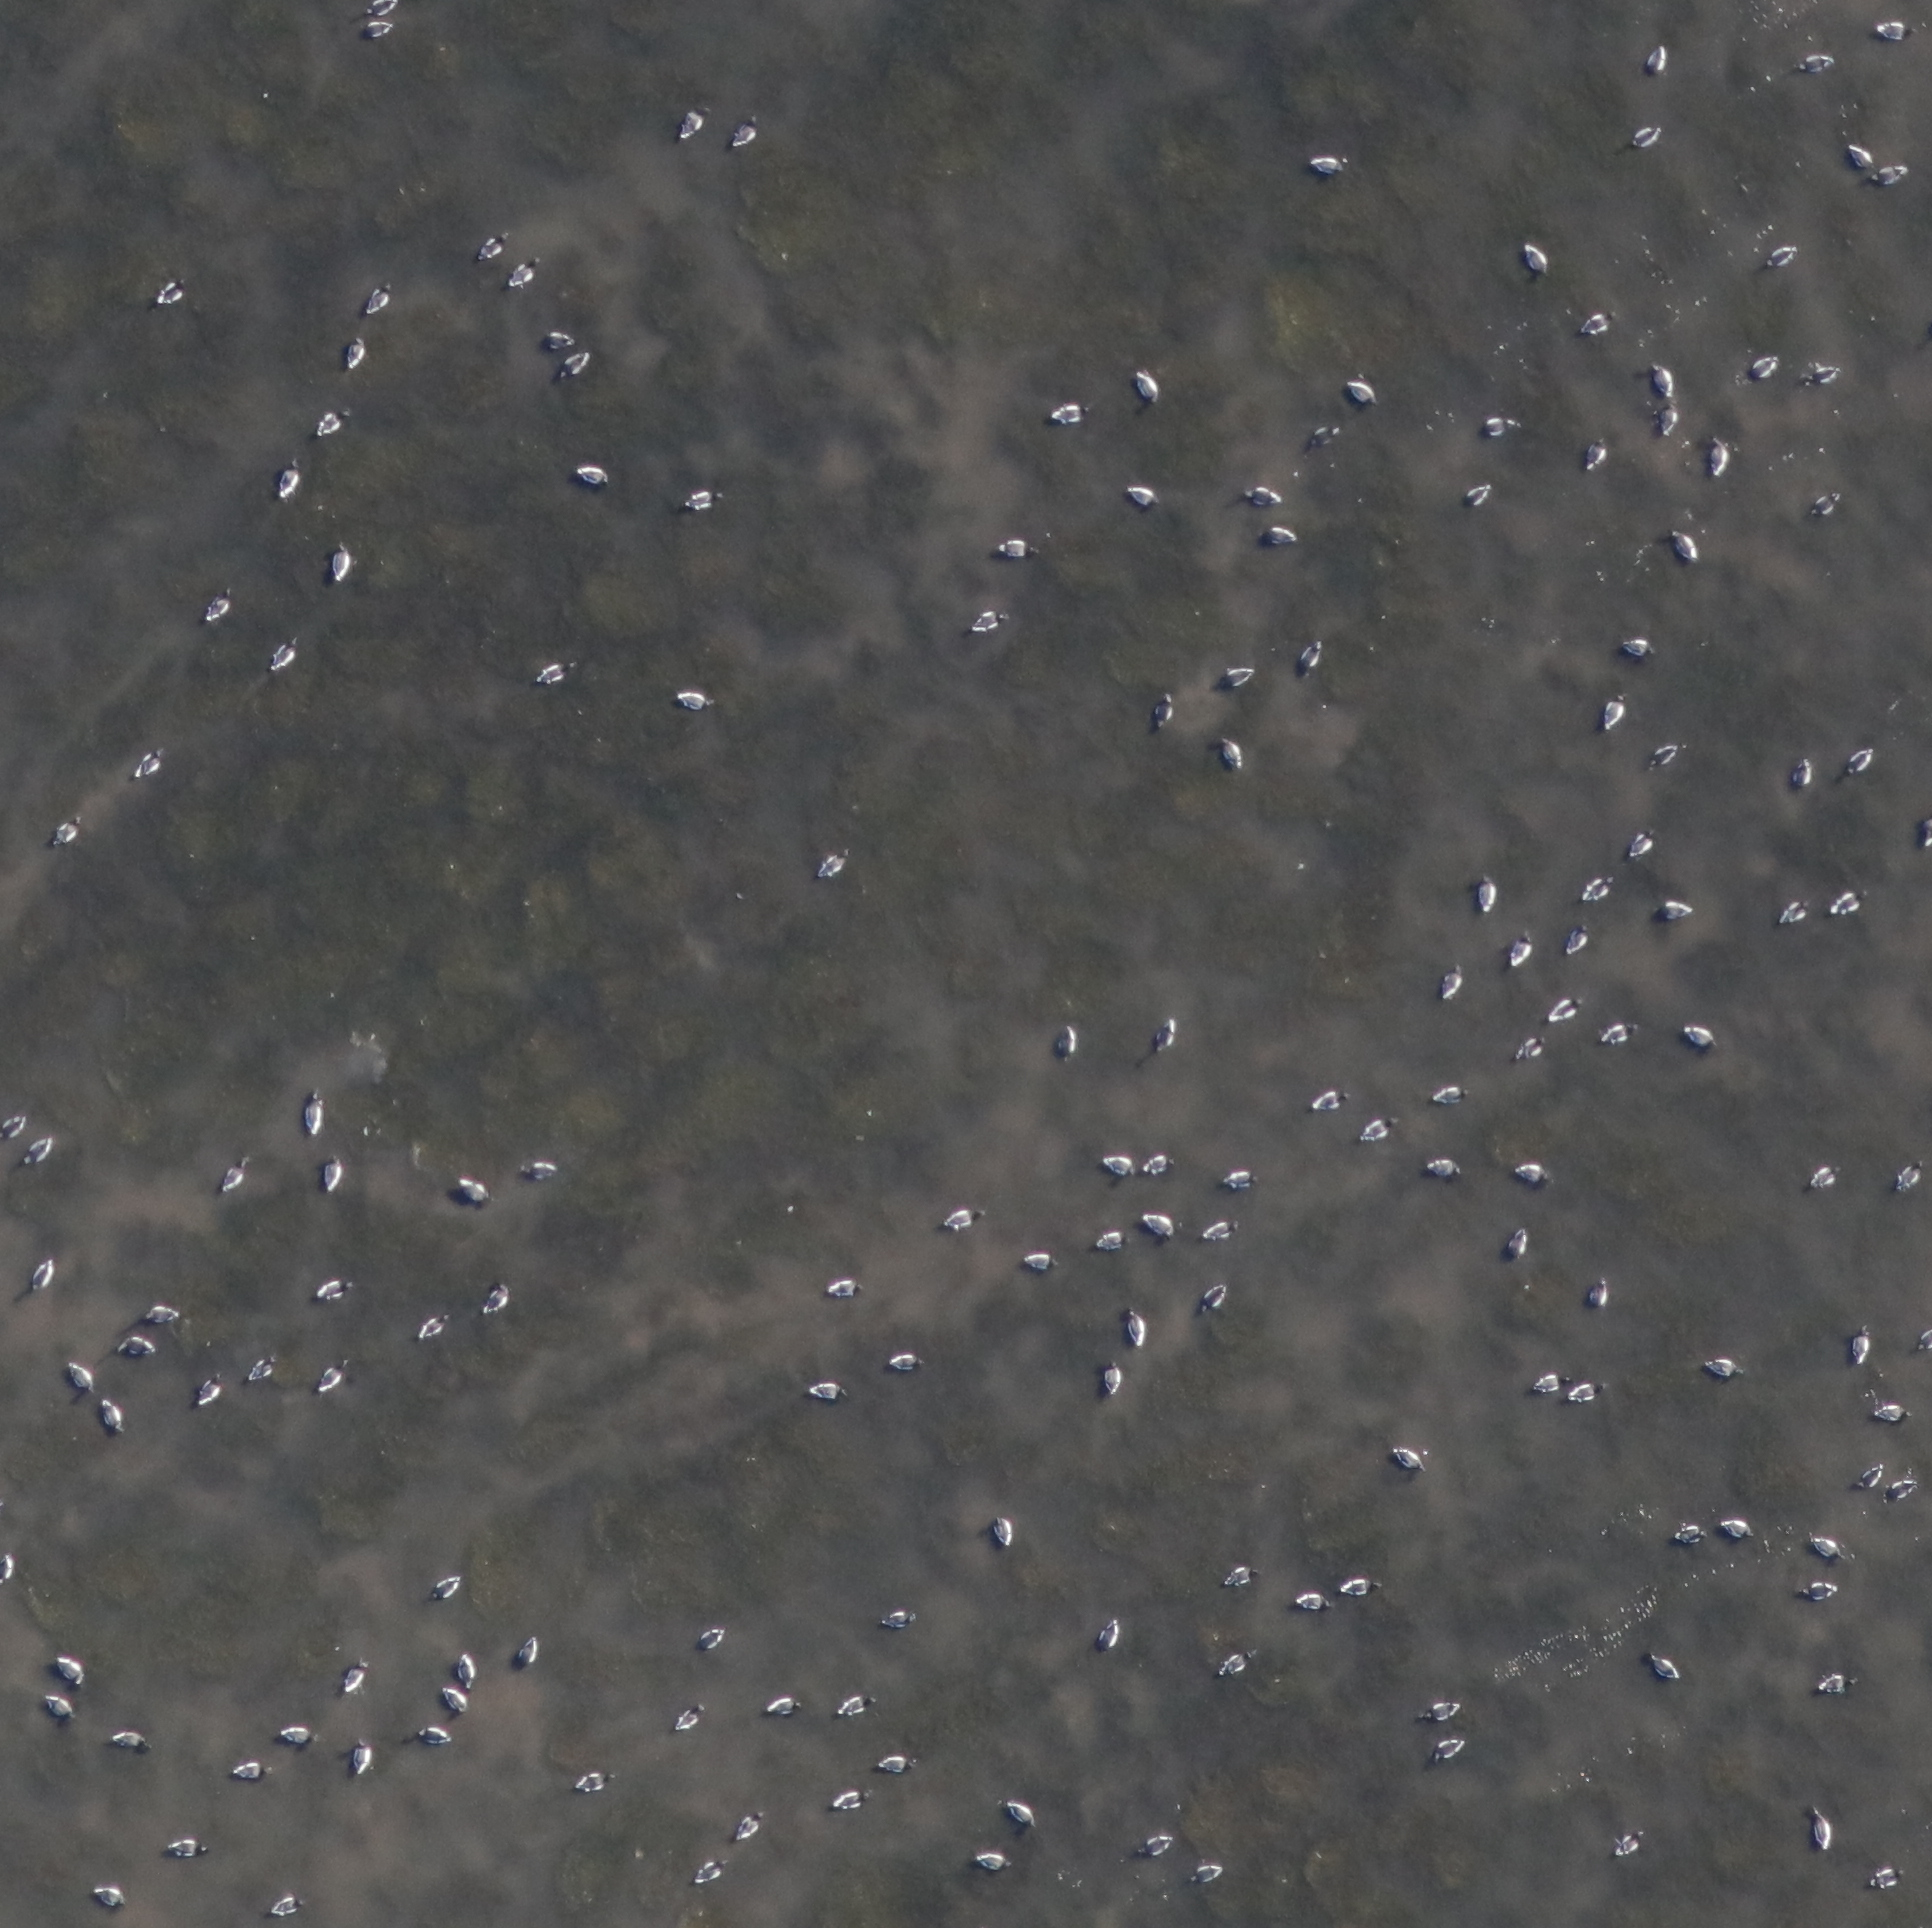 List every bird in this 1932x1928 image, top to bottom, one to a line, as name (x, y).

brant (379, 2)
brant (383, 28)
brant (1895, 31)
brant (1658, 59)
brant (1817, 64)
brant (691, 122)
brant (743, 134)
brant (1646, 135)
brant (1861, 157)
brant (1326, 164)
brant (1887, 173)
brant (491, 245)
brant (1784, 256)
brant (1538, 261)
brant (522, 273)
brant (171, 292)
brant (376, 300)
brant (1597, 324)
brant (555, 336)
brant (356, 354)
brant (572, 366)
brant (1765, 367)
brant (1822, 373)
brant (1661, 378)
brant (1146, 388)
brant (1364, 393)
brant (1069, 414)
brant (1673, 416)
brant (329, 426)
brant (1498, 426)
brant (1323, 436)
brant (1595, 453)
brant (1719, 458)
brant (593, 475)
brant (283, 483)
brant (1142, 496)
brant (1478, 496)
brant (1263, 498)
brant (700, 500)
brant (1823, 504)
brant (1280, 536)
brant (1682, 547)
brant (1017, 549)
brant (340, 562)
brant (218, 610)
brant (988, 622)
brant (1646, 646)
brant (281, 654)
brant (1312, 660)
brant (553, 673)
brant (1237, 678)
brant (694, 702)
brant (1163, 712)
brant (1615, 713)
brant (1664, 752)
brant (1230, 753)
brant (1859, 760)
brant (149, 765)
brant (1802, 776)
brant (66, 829)
brant (1643, 845)
brant (835, 866)
brant (1601, 888)
brant (1488, 893)
brant (1848, 902)
brant (1796, 909)
brant (1674, 911)
brant (1583, 943)
brant (1520, 948)
brant (1449, 988)
brant (1562, 1012)
brant (1617, 1027)
brant (1165, 1036)
brant (1700, 1038)
brant (1066, 1042)
brant (1536, 1047)
brant (1448, 1096)
brant (1332, 1105)
brant (313, 1115)
brant (11, 1129)
brant (1379, 1129)
brant (44, 1151)
brant (1120, 1166)
brant (1444, 1168)
brant (1162, 1169)
brant (540, 1170)
brant (1536, 1171)
brant (333, 1173)
brant (233, 1177)
brant (1909, 1177)
brant (1824, 1178)
brant (1240, 1181)
brant (475, 1191)
brant (963, 1219)
brant (1157, 1226)
brant (1224, 1228)
brant (1112, 1242)
brant (1517, 1246)
brant (1041, 1262)
brant (41, 1276)
brant (847, 1289)
brant (335, 1290)
brant (1599, 1294)
brant (496, 1298)
brant (1214, 1299)
brant (161, 1315)
brant (438, 1326)
brant (1136, 1329)
brant (1930, 1339)
brant (136, 1345)
brant (1859, 1347)
brant (907, 1365)
brant (1722, 1368)
brant (263, 1374)
brant (332, 1378)
brant (83, 1379)
brant (1111, 1379)
brant (1552, 1386)
brant (209, 1390)
brant (827, 1391)
brant (1581, 1391)
brant (1891, 1413)
brant (110, 1414)
brant (1412, 1458)
brant (1876, 1477)
brant (1901, 1486)
brant (1003, 1532)
brant (1689, 1535)
brant (1737, 1536)
brant (1826, 1548)
brant (0, 1570)
brant (1240, 1575)
brant (444, 1588)
brant (1355, 1589)
brant (1818, 1592)
brant (1315, 1597)
brant (896, 1620)
brant (1106, 1636)
brant (708, 1639)
brant (526, 1654)
brant (1235, 1663)
brant (468, 1668)
brant (1663, 1668)
brant (66, 1670)
brant (352, 1679)
brant (1833, 1684)
brant (455, 1703)
brant (854, 1705)
brant (784, 1707)
brant (59, 1709)
brant (1444, 1711)
brant (689, 1718)
brant (296, 1736)
brant (433, 1736)
brant (126, 1741)
brant (1446, 1748)
brant (360, 1757)
brant (893, 1764)
brant (250, 1770)
brant (593, 1782)
brant (849, 1800)
brant (1021, 1814)
brant (751, 1830)
brant (1821, 1830)
brant (1629, 1843)
brant (1155, 1844)
brant (186, 1848)
brant (992, 1861)
brant (711, 1872)
brant (1204, 1873)
brant (1895, 1880)
brant (109, 1897)
brant (285, 1906)